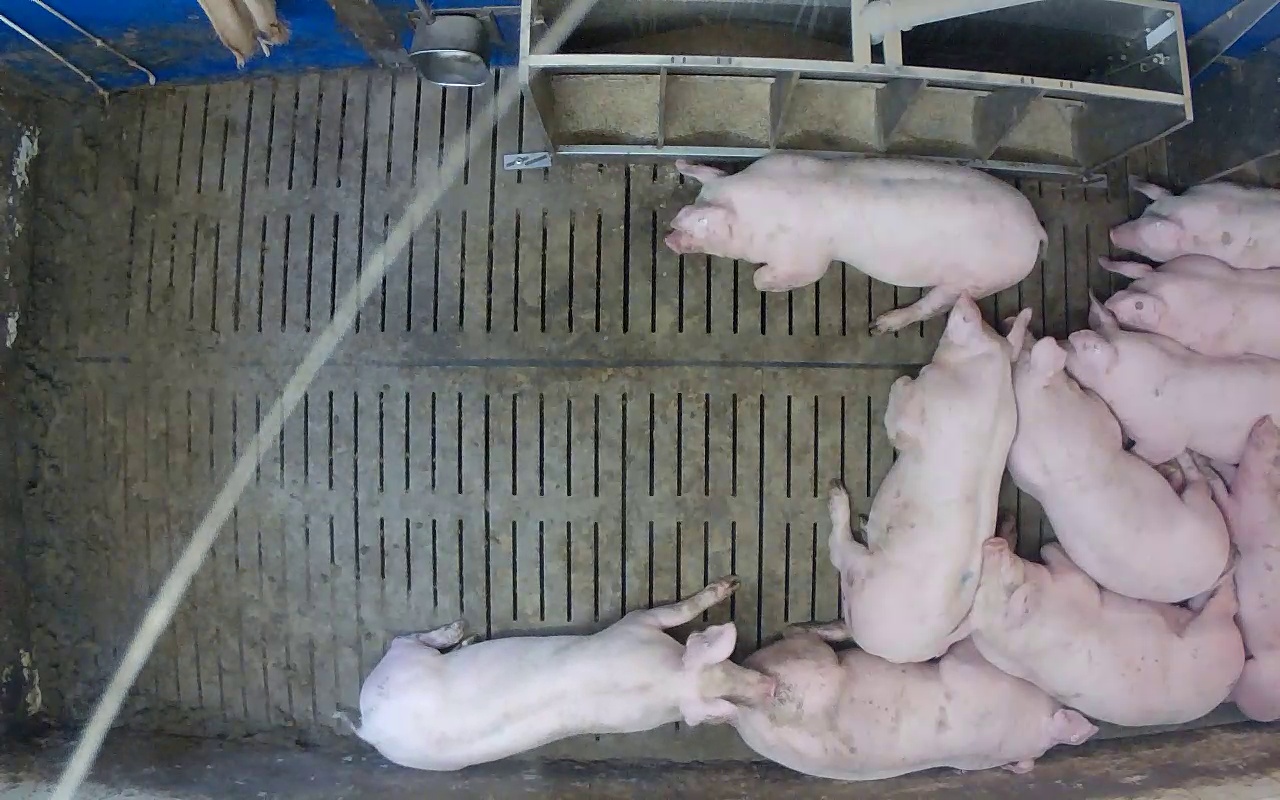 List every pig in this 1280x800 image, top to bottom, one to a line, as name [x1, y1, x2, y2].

pig [661, 153, 1050, 334]
pig [1107, 174, 1278, 268]
pig [1094, 252, 1278, 361]
pig [1056, 290, 1278, 468]
pig [828, 291, 1033, 666]
pig [1004, 317, 1235, 603]
pig [1192, 416, 1276, 724]
pig [935, 513, 1246, 729]
pig [333, 575, 777, 771]
pig [727, 617, 1099, 782]